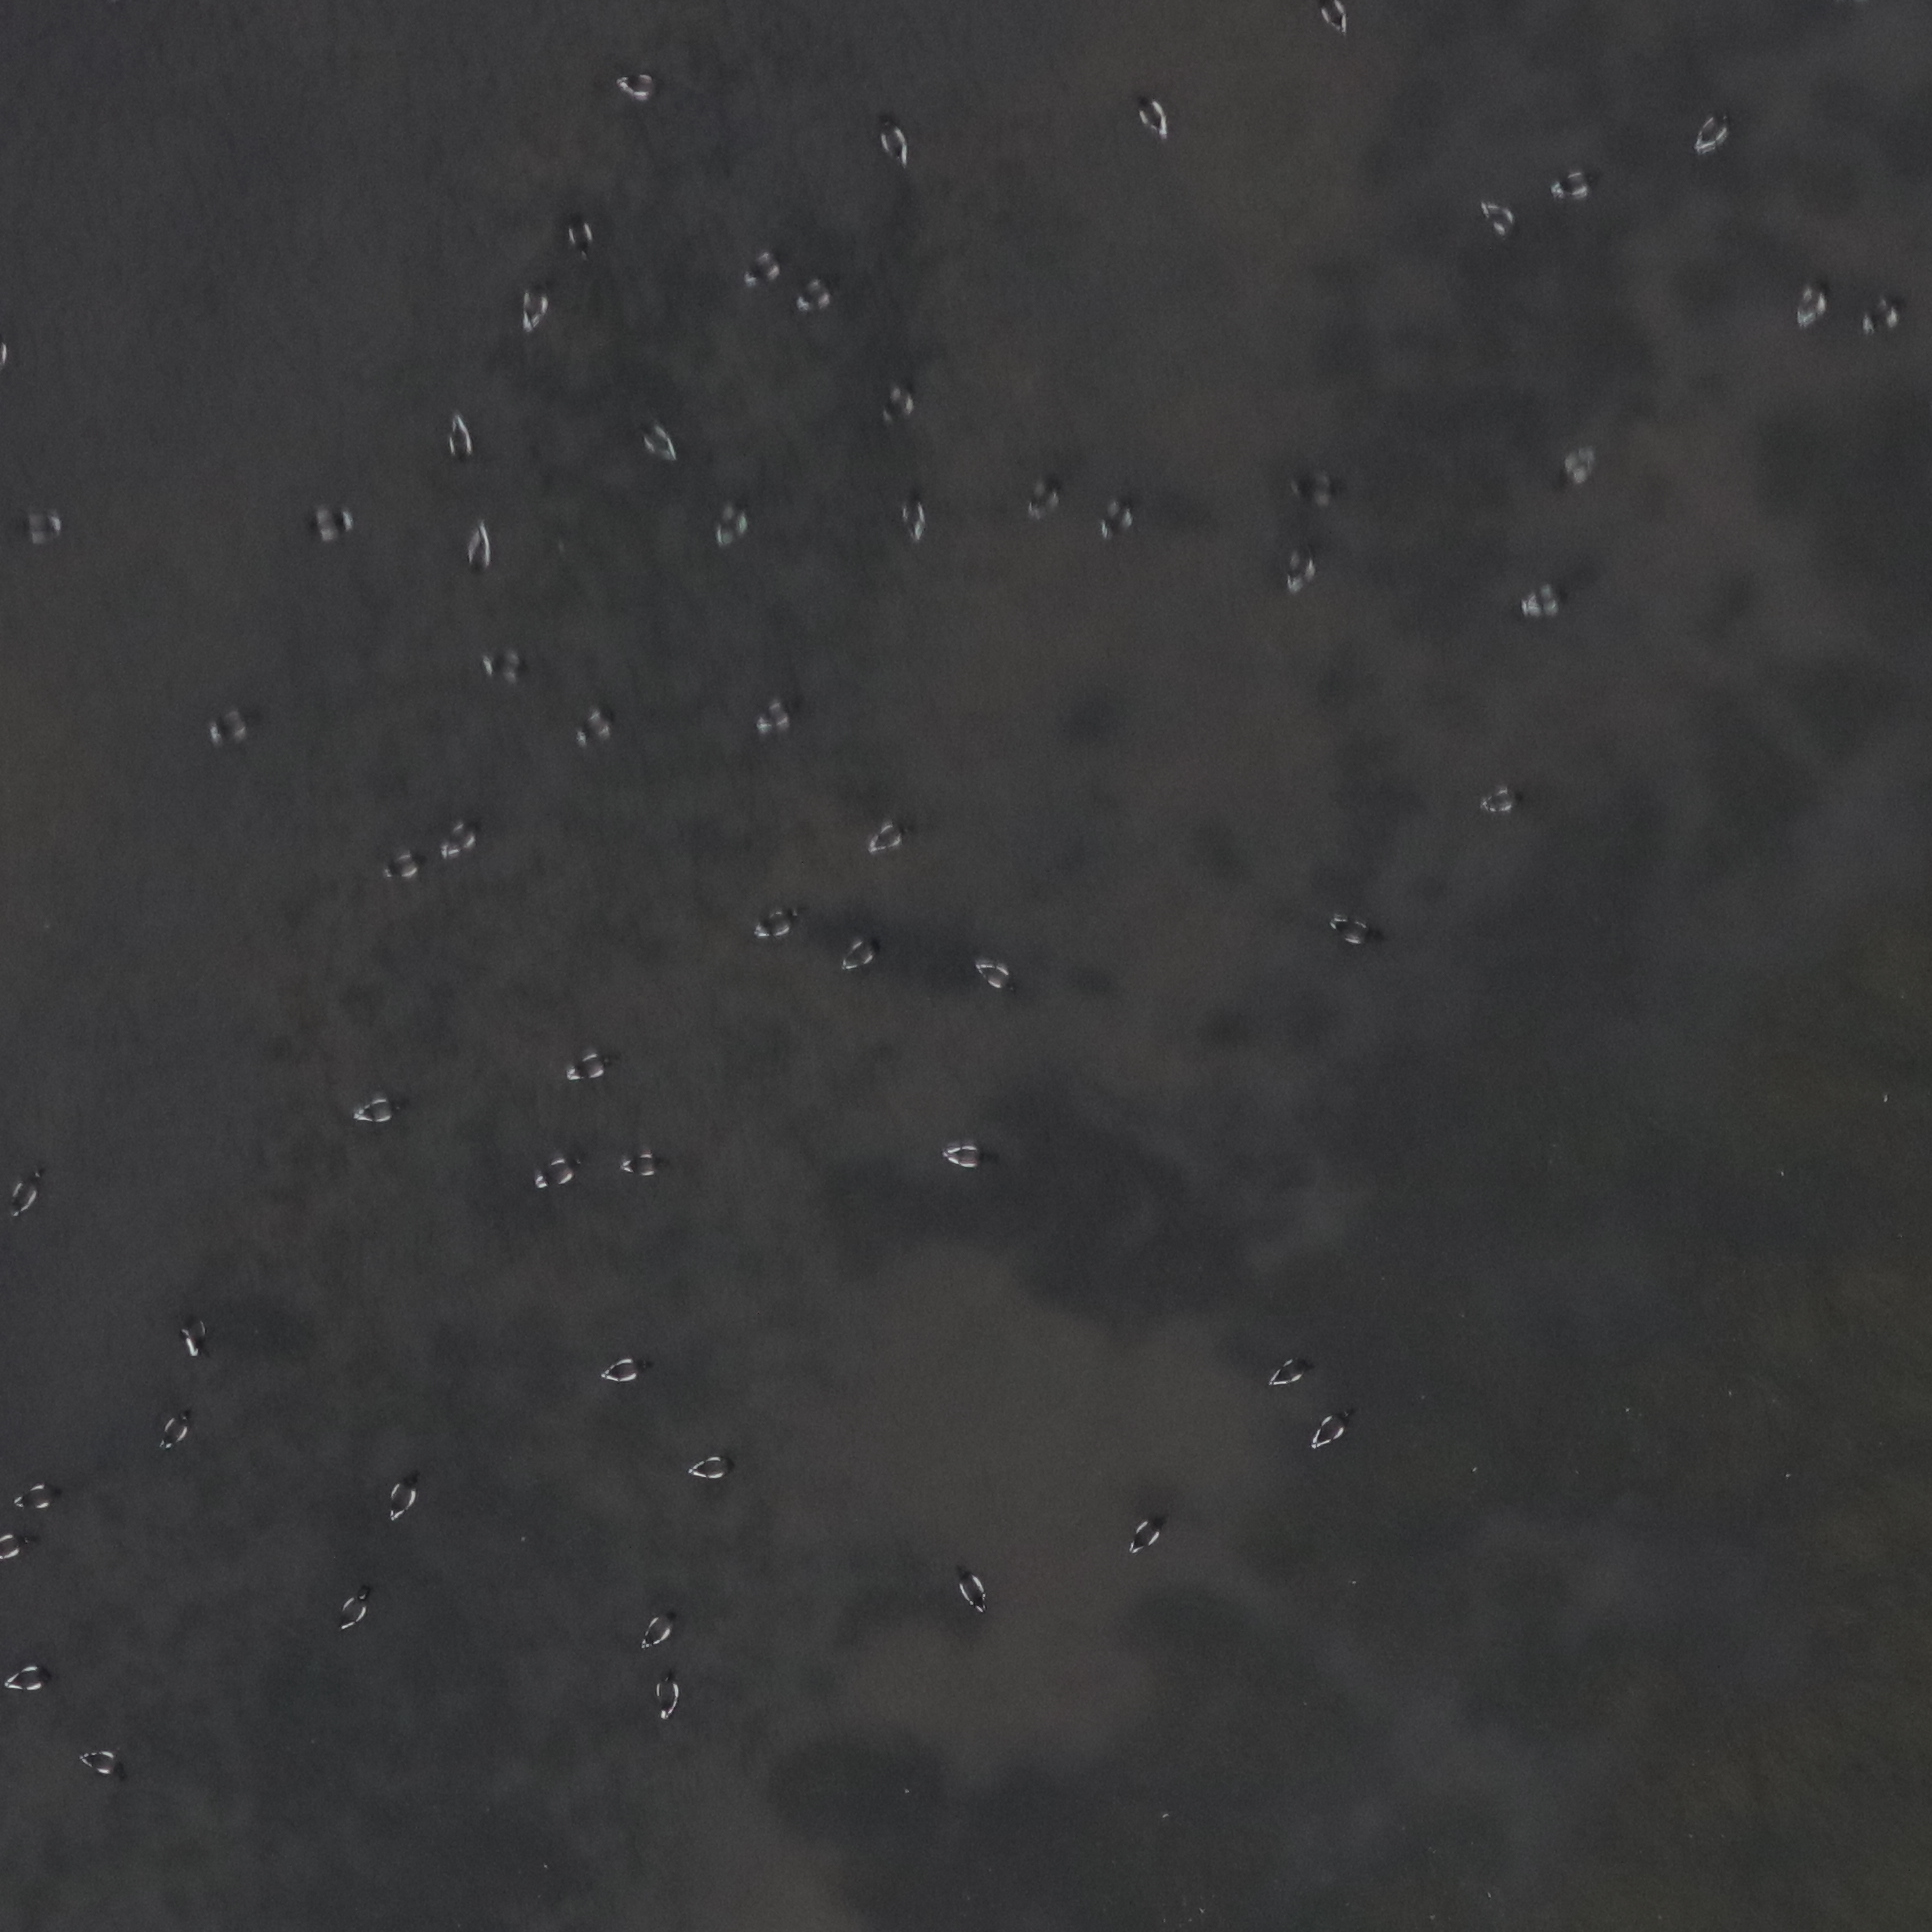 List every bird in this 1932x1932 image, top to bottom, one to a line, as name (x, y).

brant (1334, 11)
brant (640, 85)
brant (1154, 117)
brant (1713, 132)
brant (893, 143)
brant (1575, 185)
brant (1507, 219)
brant (582, 237)
brant (758, 273)
brant (817, 296)
brant (1813, 303)
brant (536, 305)
brant (1878, 320)
brant (900, 405)
brant (460, 442)
brant (659, 442)
brant (1566, 462)
brant (1044, 498)
brant (1331, 500)
brant (1117, 514)
brant (910, 516)
brant (46, 518)
brant (335, 519)
brant (731, 526)
brant (479, 551)
brant (1303, 568)
brant (1541, 598)
brant (512, 668)
brant (776, 715)
brant (596, 727)
brant (230, 728)
brant (1501, 800)
brant (890, 835)
brant (462, 836)
brant (405, 865)
brant (779, 924)
brant (1354, 931)
brant (861, 954)
brant (995, 976)
brant (589, 1068)
brant (378, 1111)
brant (967, 1155)
brant (644, 1162)
brant (558, 1172)
brant (24, 1193)
brant (194, 1337)
brant (624, 1369)
brant (1289, 1369)
brant (174, 1428)
brant (1332, 1428)
brant (712, 1468)
brant (38, 1496)
brant (402, 1498)
brant (1144, 1534)
brant (6, 1546)
brant (970, 1589)
brant (348, 1613)
brant (658, 1628)
brant (26, 1678)
brant (668, 1698)
brant (103, 1763)